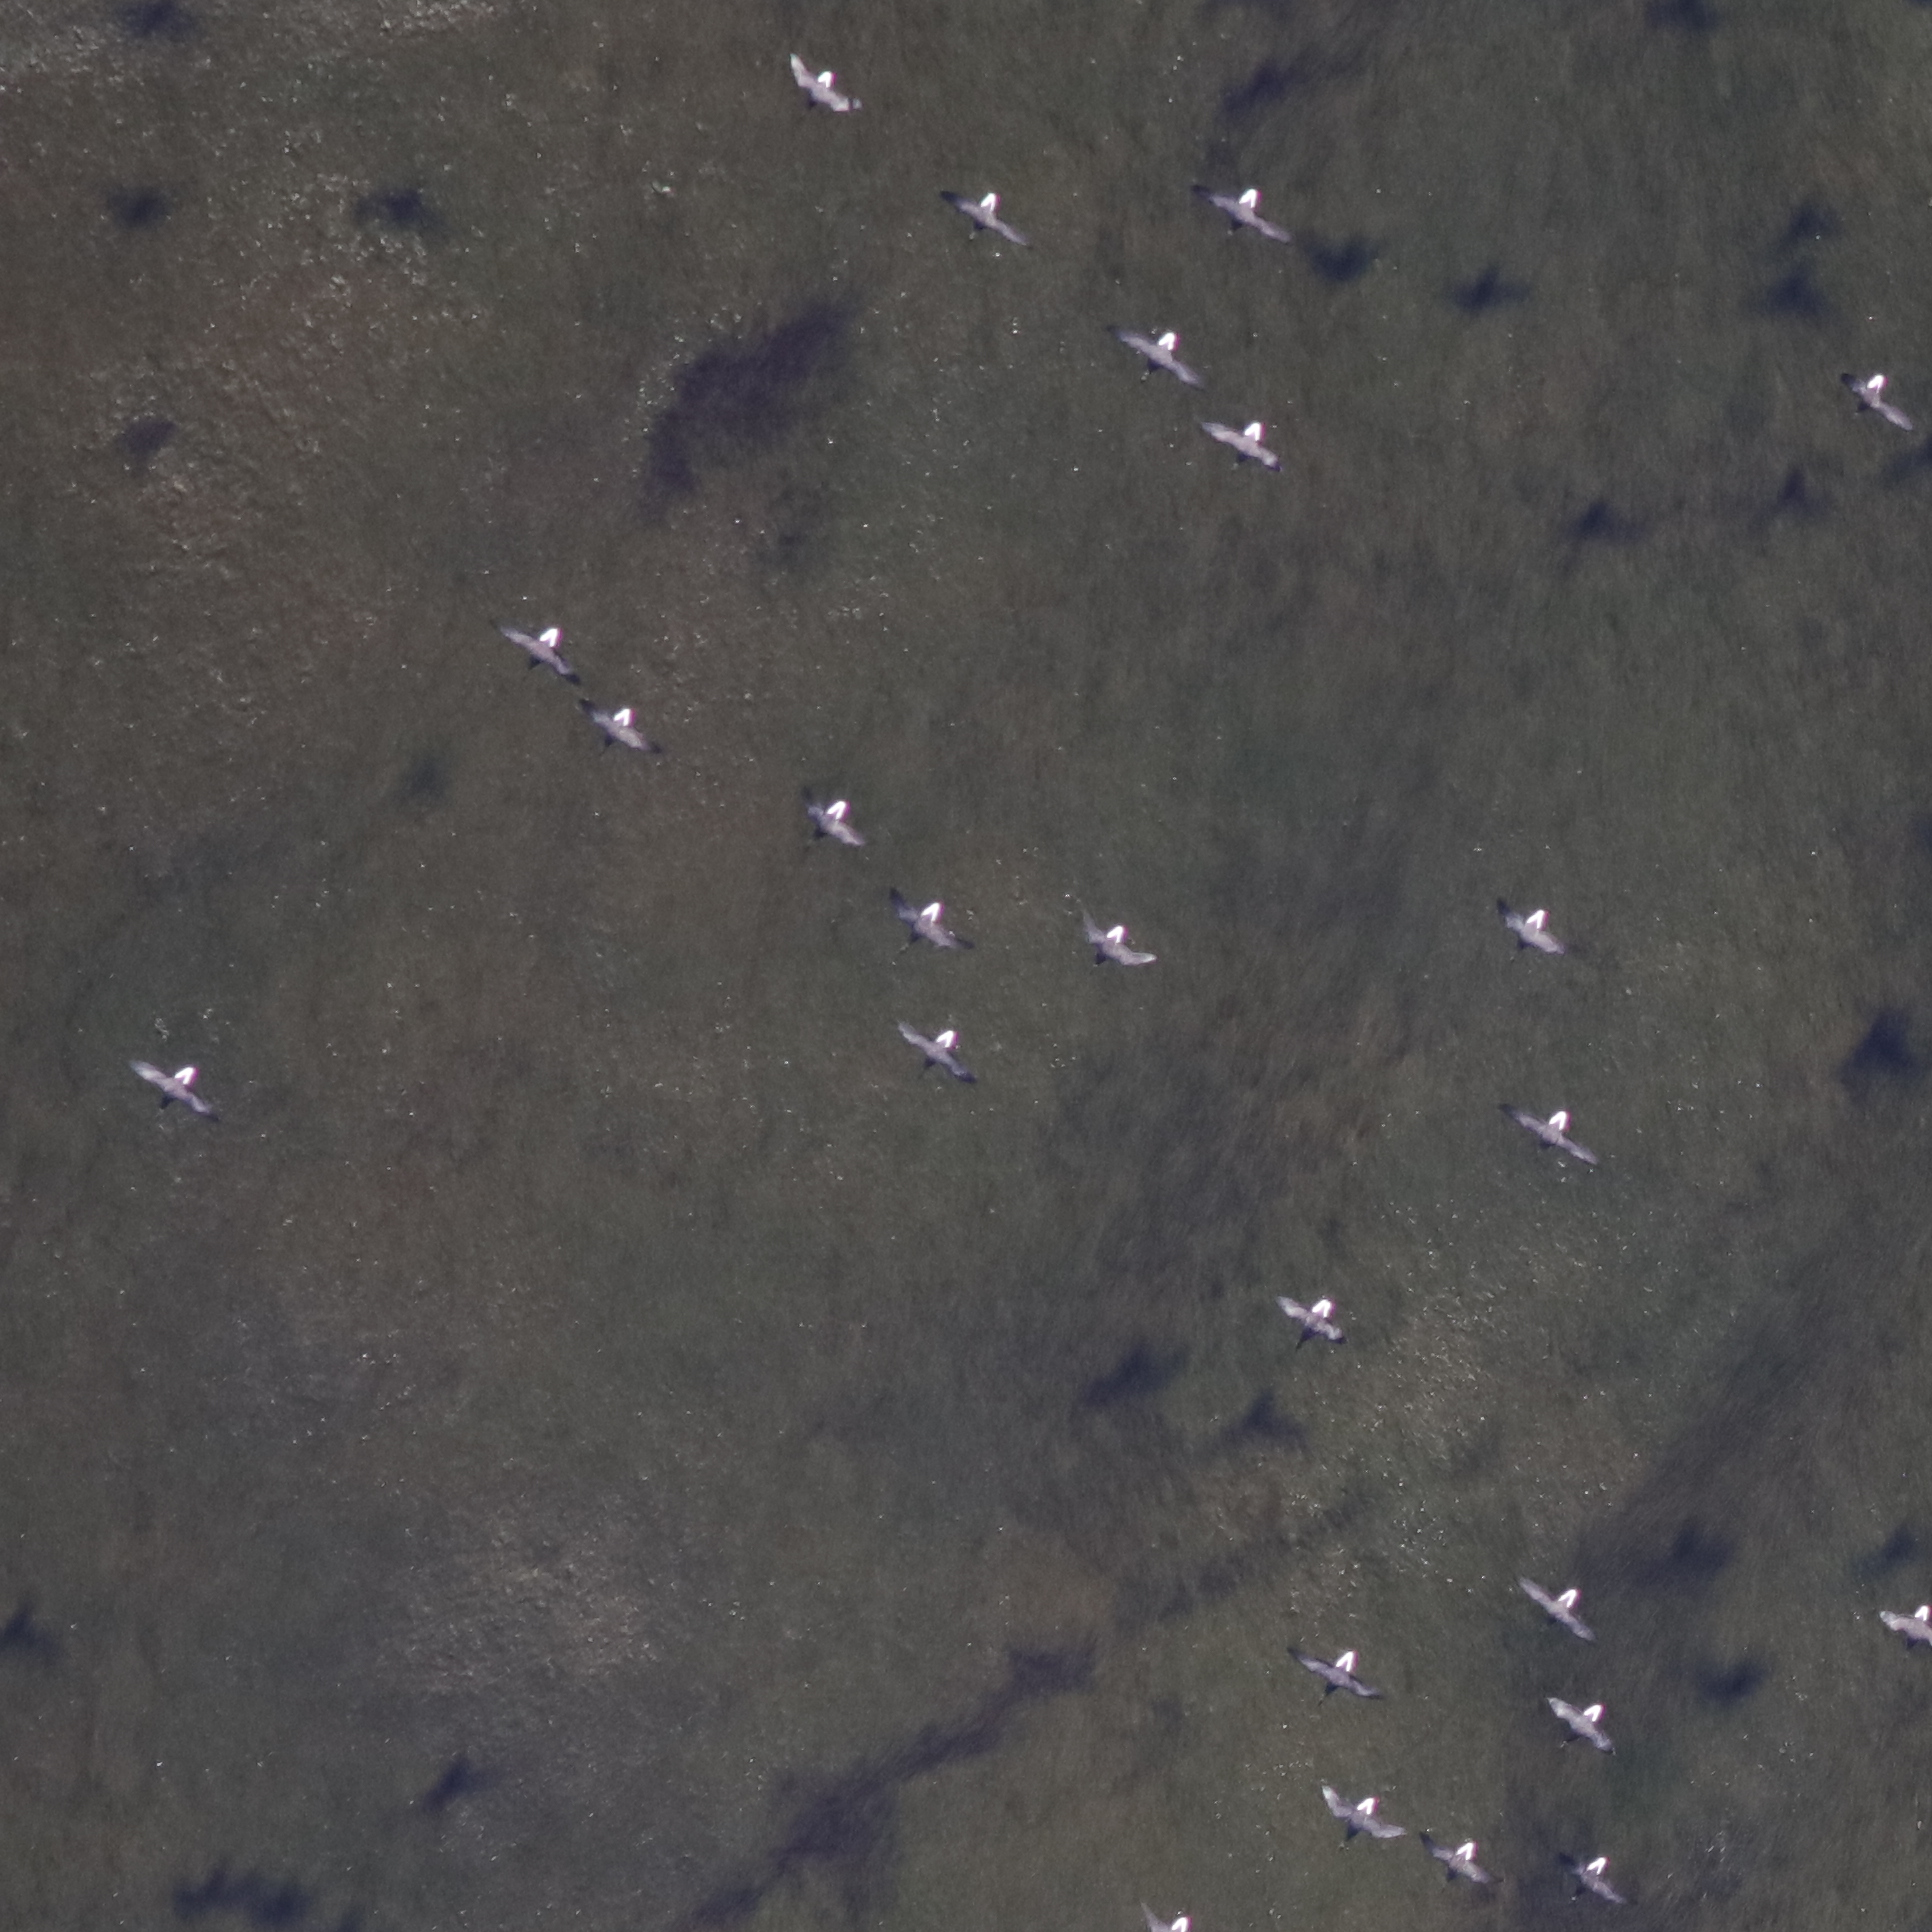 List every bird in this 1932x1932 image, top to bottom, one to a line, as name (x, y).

brant (811, 94)
brant (1246, 211)
brant (982, 219)
brant (1155, 358)
brant (1877, 401)
brant (1250, 439)
brant (548, 644)
brant (626, 736)
brant (853, 834)
brant (947, 920)
brant (1534, 925)
brant (1120, 938)
brant (934, 1045)
brant (174, 1086)
brant (1557, 1133)
brant (1310, 1320)
brant (1563, 1607)
brant (1914, 1620)
brant (1324, 1687)
brant (1573, 1732)
brant (1375, 1819)
brant (1453, 1871)
brant (1586, 1882)